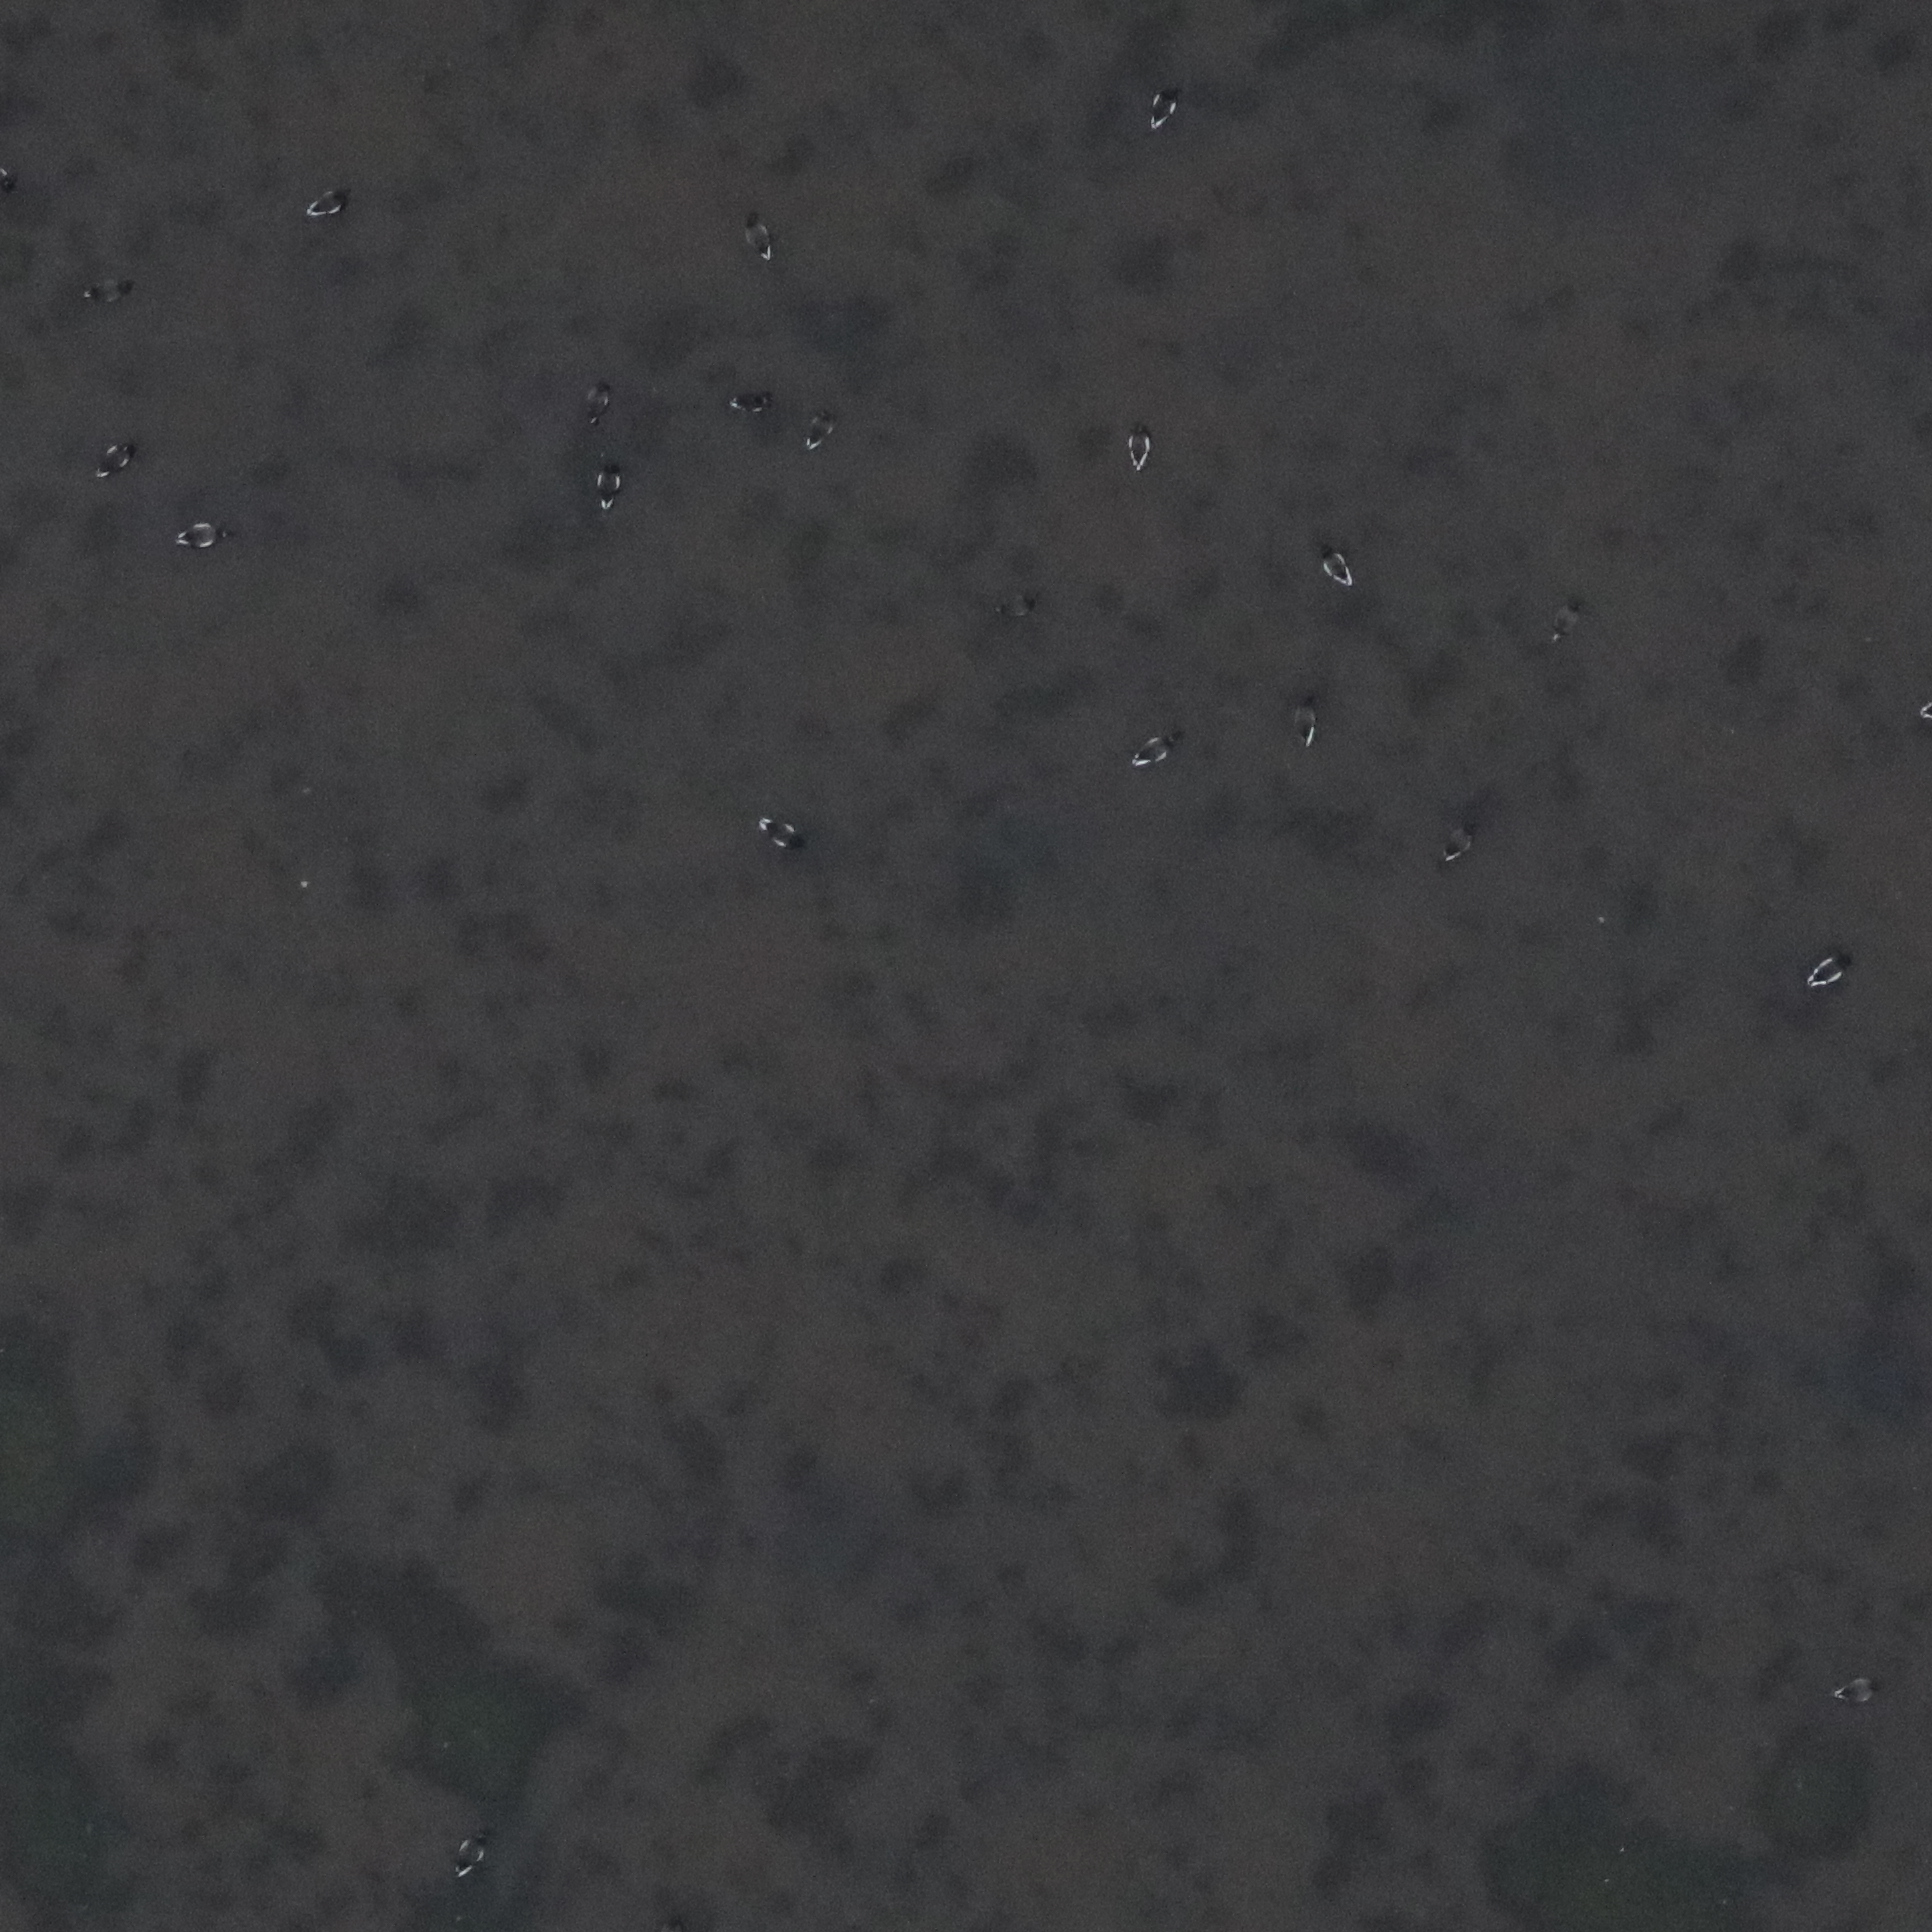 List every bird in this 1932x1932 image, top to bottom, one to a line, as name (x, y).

brant (1164, 109)
brant (327, 206)
brant (760, 238)
brant (113, 290)
brant (596, 398)
brant (748, 402)
brant (820, 430)
brant (1139, 448)
brant (117, 458)
brant (610, 487)
brant (203, 537)
brant (1336, 568)
brant (1011, 608)
brant (1566, 623)
brant (1304, 727)
brant (1154, 751)
brant (783, 835)
brant (1459, 846)
brant (1828, 970)
brant (1857, 1690)
brant (471, 1854)